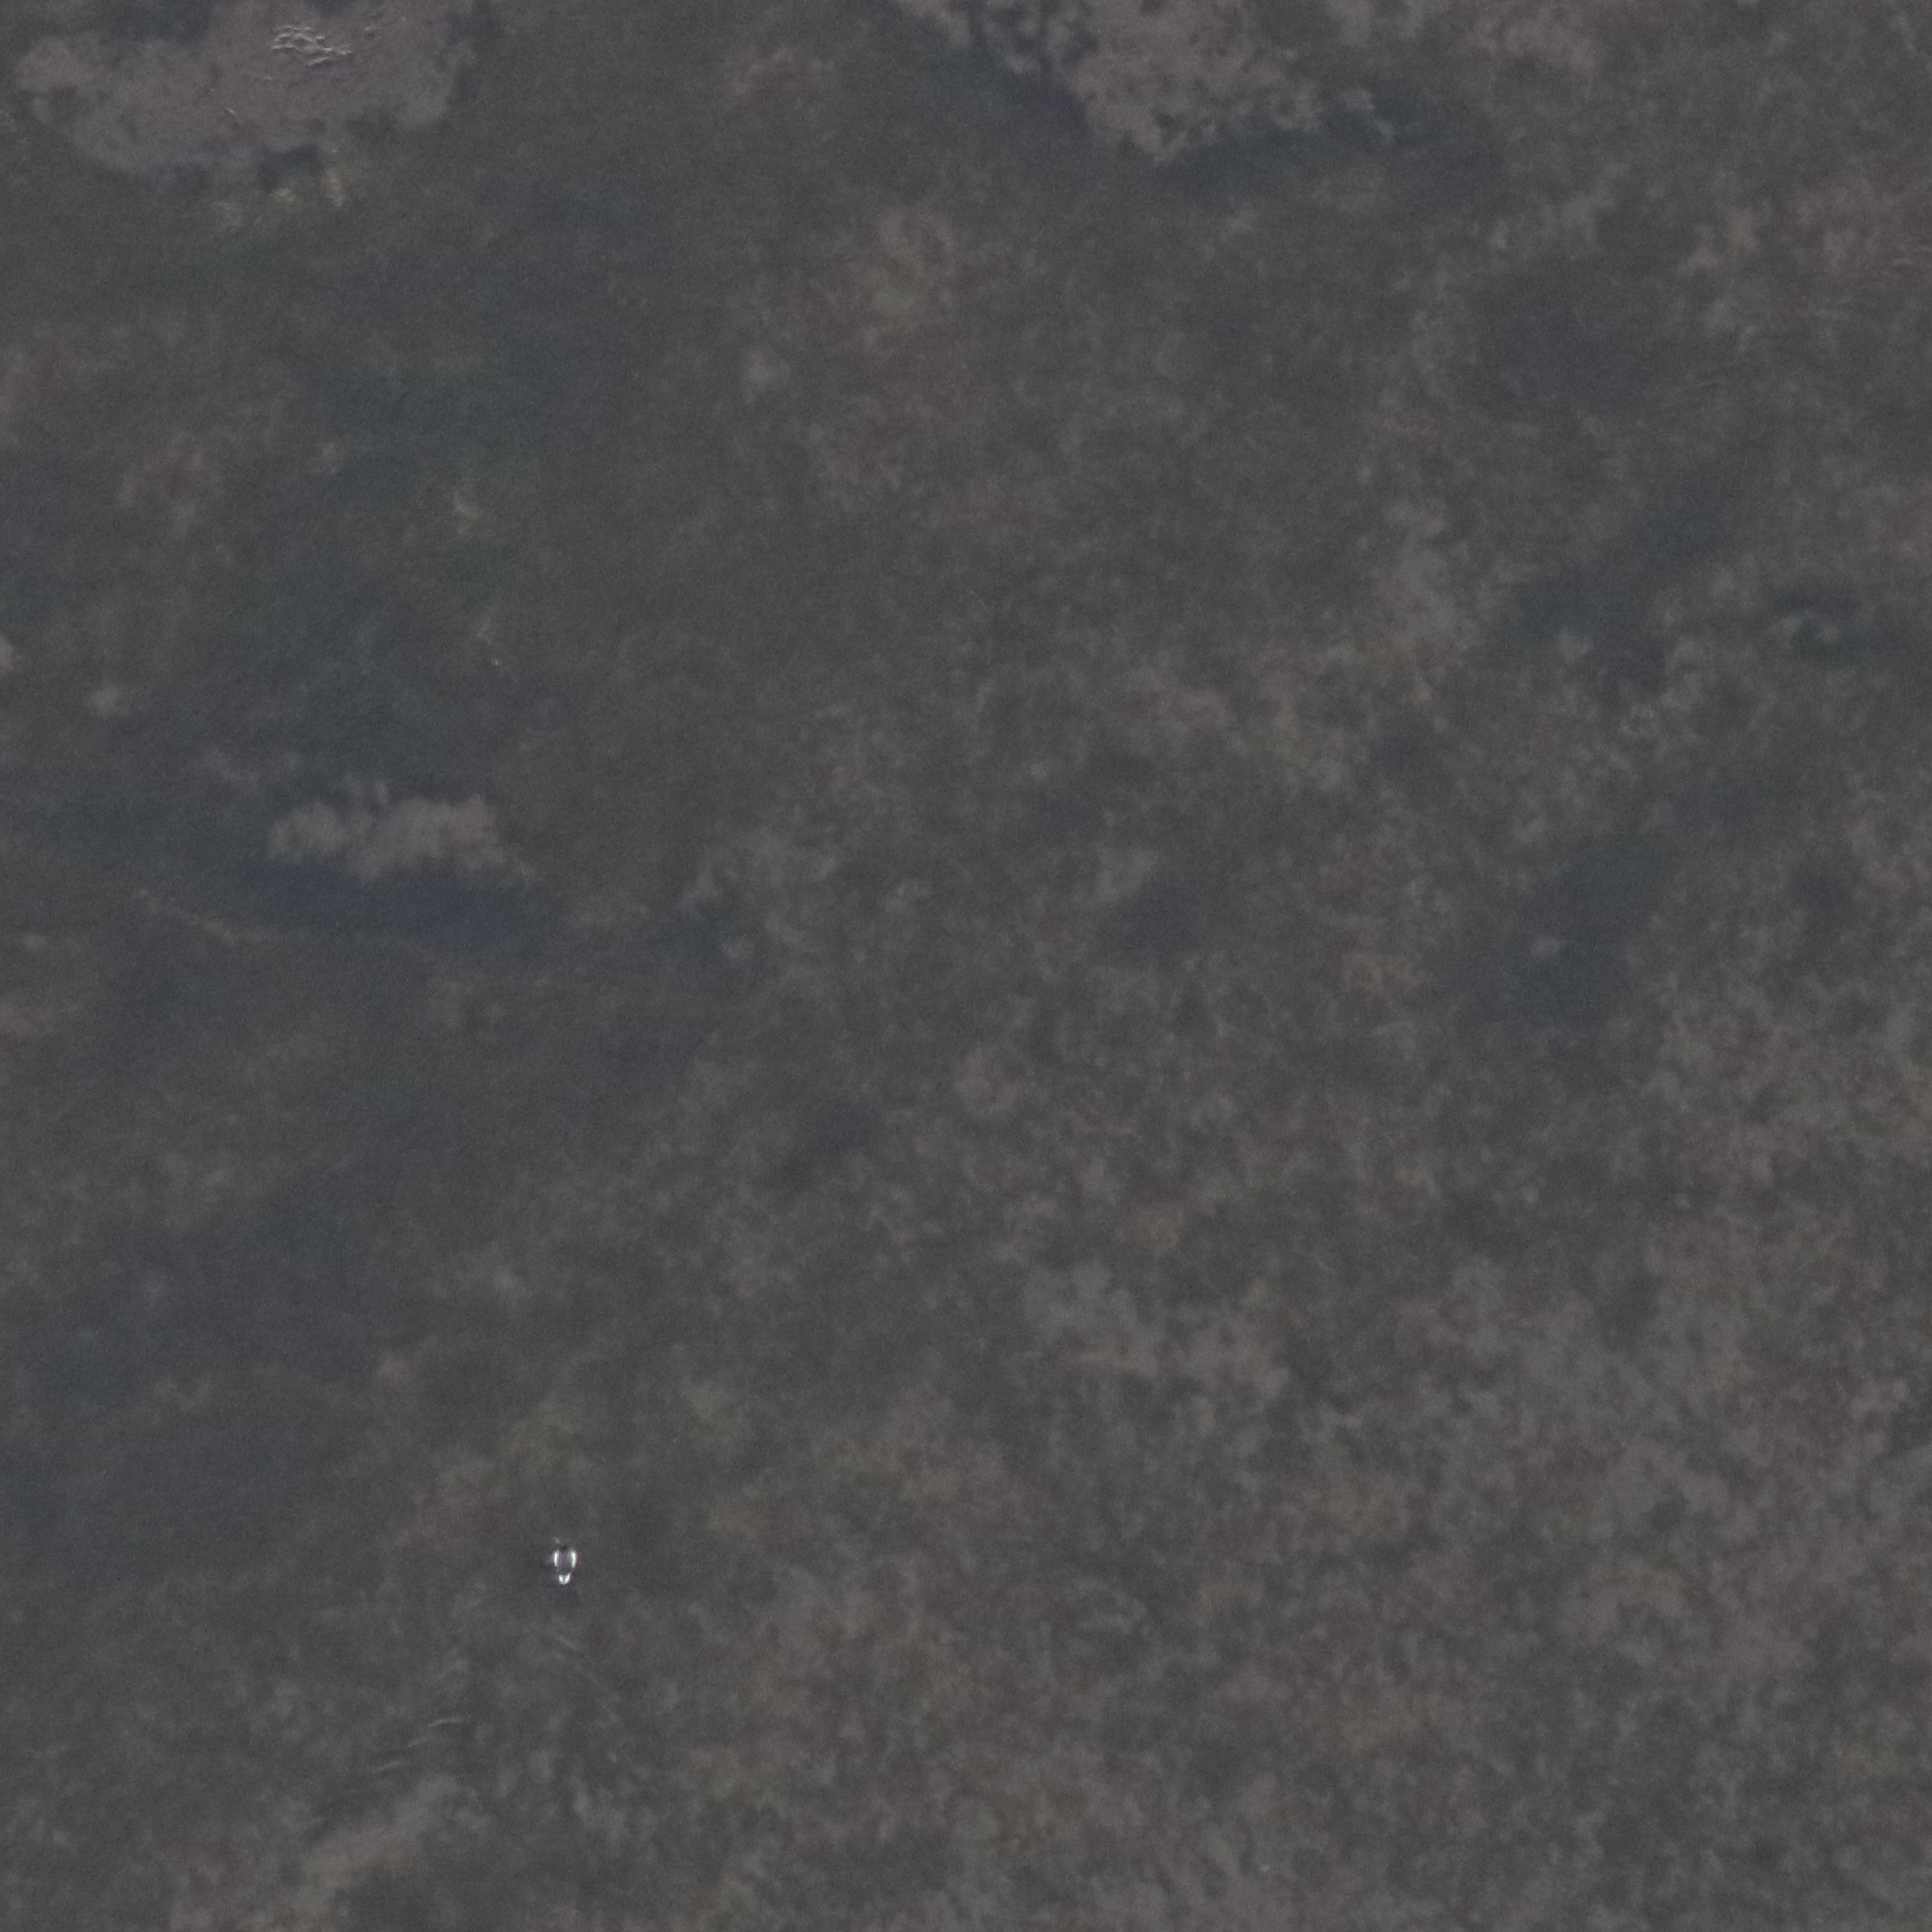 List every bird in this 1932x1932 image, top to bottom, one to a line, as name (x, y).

brant (562, 1562)